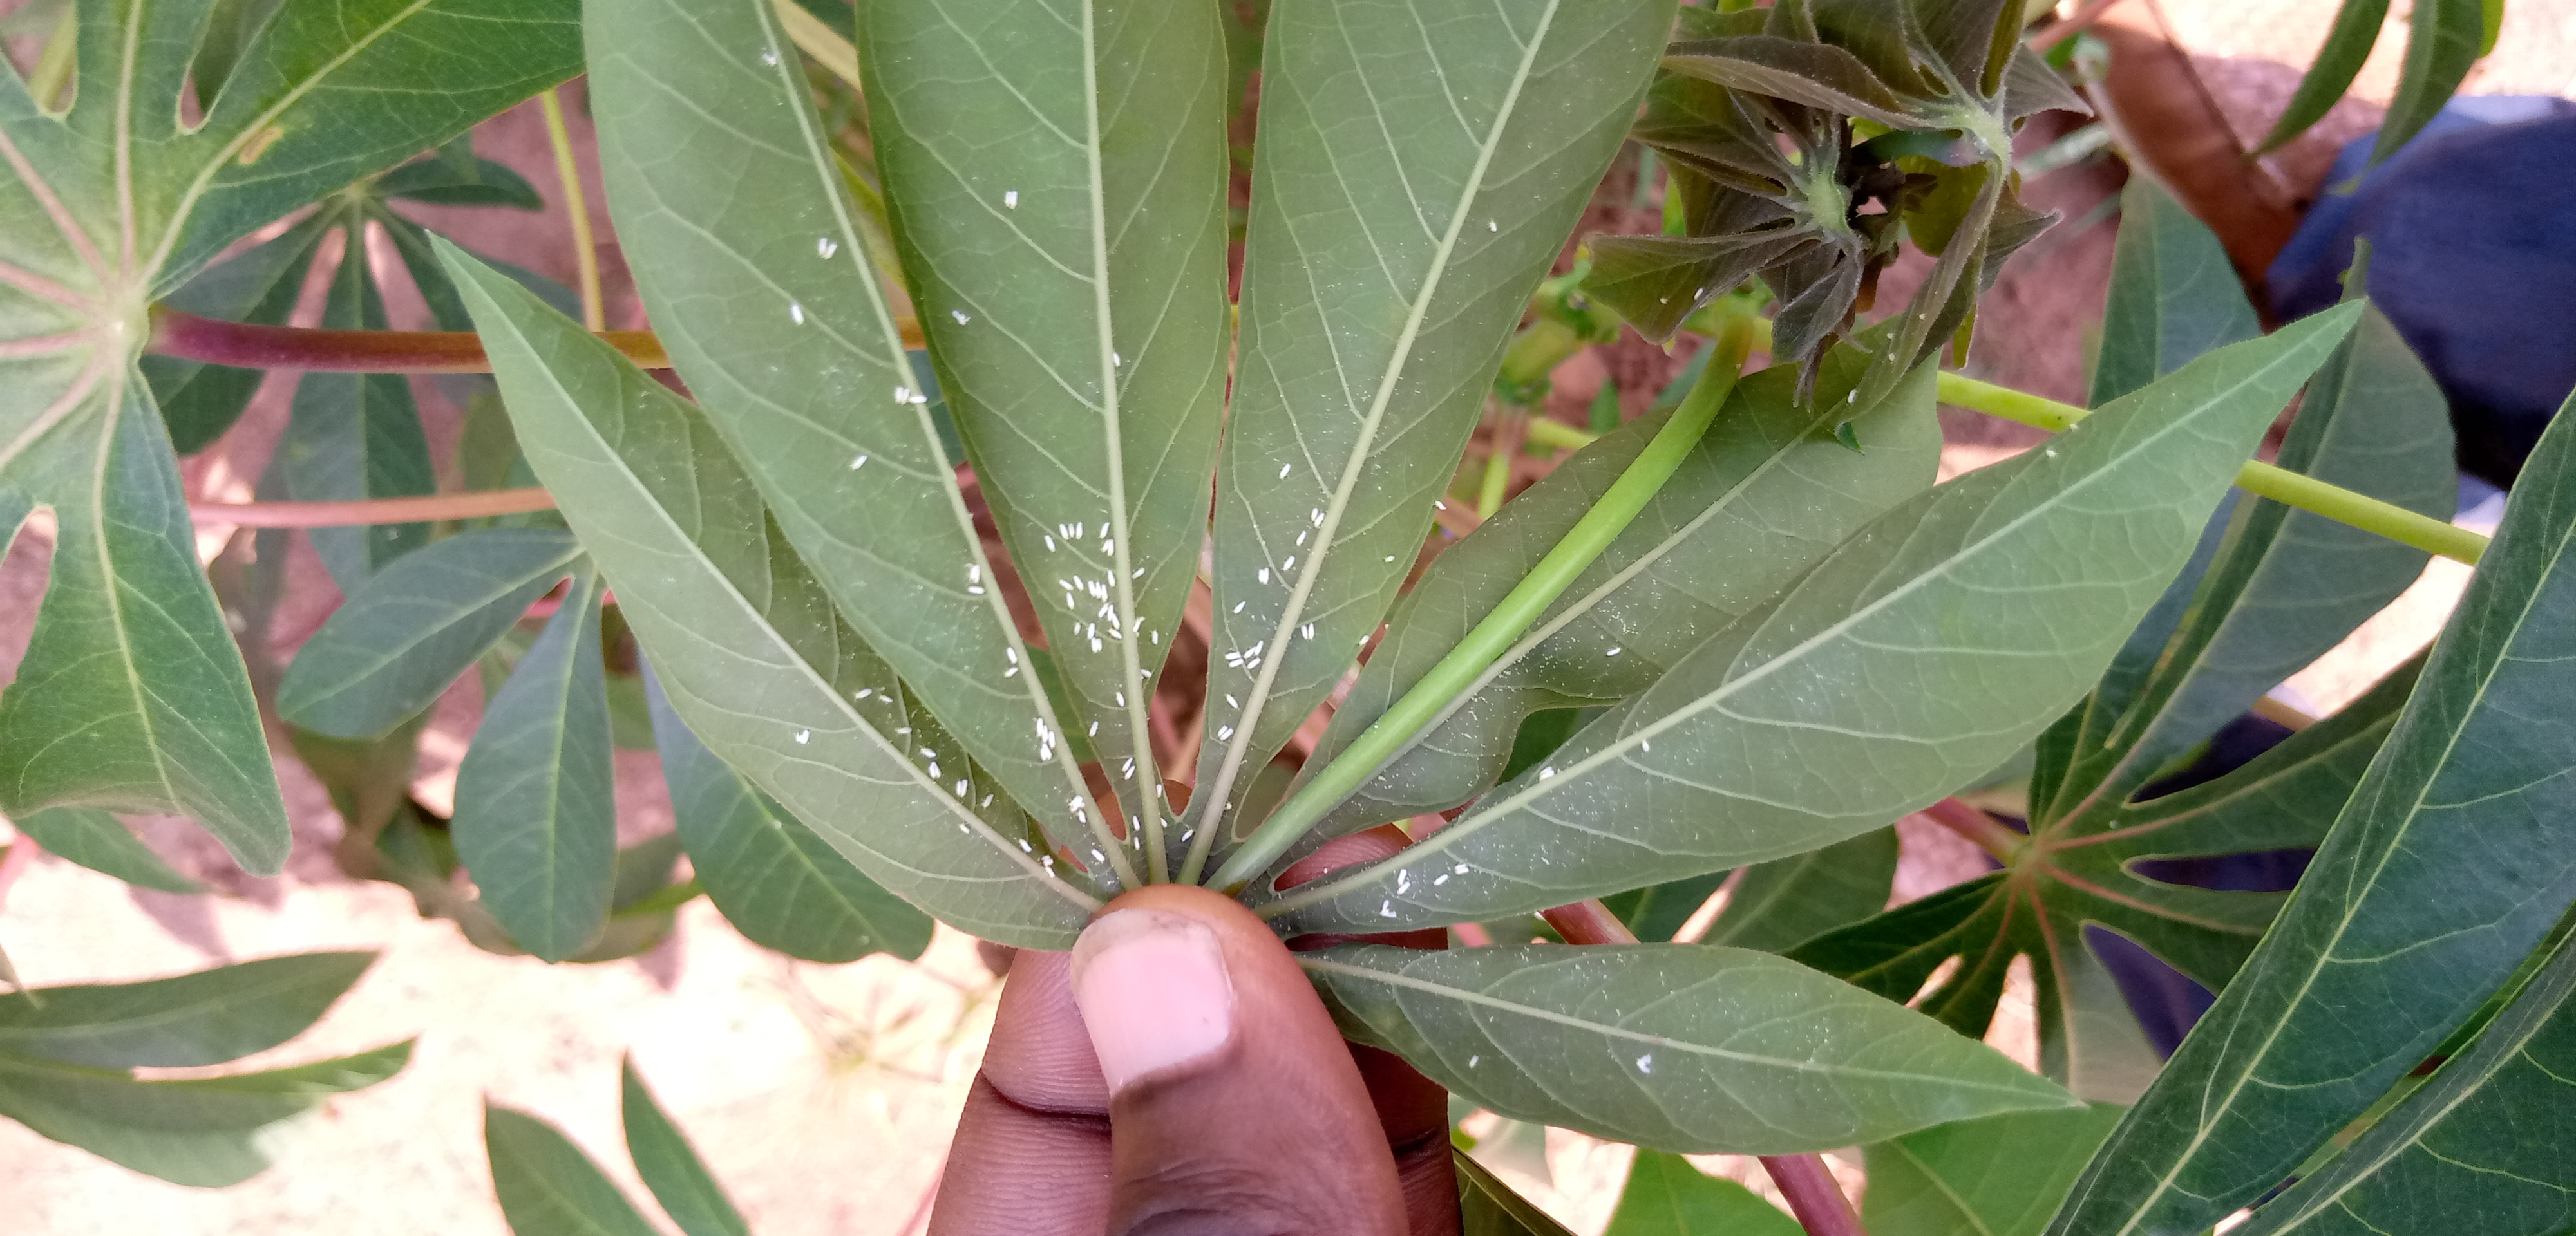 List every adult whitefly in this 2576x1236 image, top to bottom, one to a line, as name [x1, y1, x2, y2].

whitefly [759, 48, 782, 68]
whitefly [1010, 187, 1021, 214]
whitefly [1002, 187, 1010, 212]
whitefly [1483, 217, 1506, 238]
whitefly [815, 232, 829, 259]
whitefly [827, 238, 838, 261]
whitefly [1692, 285, 1707, 301]
whitefly [1655, 295, 1672, 308]
whitefly [787, 299, 808, 330]
whitefly [947, 304, 974, 332]
whitefly [1110, 350, 1126, 369]
whitefly [891, 384, 903, 408]
whitefly [903, 386, 912, 407]
whitefly [1846, 386, 1857, 405]
whitefly [909, 393, 931, 407]
whitefly [2066, 418, 2080, 436]
whitefly [2041, 444, 2061, 462]
whitefly [848, 453, 870, 472]
whitefly [1273, 459, 1294, 480]
whitefly [1430, 496, 1452, 514]
whitefly [1097, 518, 1113, 539]
whitefly [1056, 518, 1068, 544]
whitefly [1066, 519, 1075, 543]
whitefly [1074, 519, 1086, 542]
whitefly [1293, 528, 1311, 547]
whitefly [1042, 530, 1059, 557]
whitefly [1099, 538, 1119, 559]
whitefly [1381, 551, 1398, 566]
whitefly [1280, 555, 1298, 574]
whitefly [965, 559, 986, 583]
whitefly [1104, 565, 1119, 588]
whitefly [1256, 565, 1265, 586]
whitefly [1130, 566, 1148, 582]
whitefly [1264, 566, 1273, 586]
whitefly [1070, 573, 1086, 592]
whitefly [1056, 577, 1075, 594]
whitefly [1085, 577, 1096, 598]
whitefly [1094, 579, 1109, 603]
whitefly [965, 584, 988, 596]
whitefly [1065, 591, 1076, 612]
whitefly [1229, 598, 1250, 619]
whitefly [1106, 600, 1114, 621]
whitefly [1099, 602, 1108, 619]
whitefly [1109, 614, 1122, 630]
whitefly [1084, 619, 1097, 640]
whitefly [1069, 619, 1083, 637]
whitefly [1298, 621, 1309, 644]
whitefly [1307, 623, 1318, 641]
whitefly [1150, 626, 1162, 648]
whitefly [1106, 627, 1124, 641]
whitefly [1356, 631, 1372, 647]
whitefly [1089, 635, 1106, 657]
whitefly [1255, 637, 1268, 655]
whitefly [1004, 642, 1022, 663]
whitefly [1244, 644, 1254, 660]
whitefly [1602, 645, 1625, 659]
whitefly [1223, 650, 1242, 660]
whitefly [1247, 657, 1264, 669]
whitefly [1227, 658, 1242, 669]
whitefly [1001, 664, 1022, 682]
whitefly [1140, 667, 1155, 680]
whitefly [850, 686, 875, 700]
whitefly [878, 689, 896, 707]
whitefly [1113, 689, 1131, 710]
whitefly [1223, 692, 1242, 712]
whitefly [1034, 715, 1044, 739]
whitefly [1084, 716, 1103, 738]
whitefly [891, 721, 916, 737]
whitefly [1215, 721, 1227, 738]
whitefly [1220, 724, 1235, 745]
whitefly [1042, 726, 1049, 740]
whitefly [790, 727, 821, 747]
whitefly [1048, 730, 1061, 749]
whitefly [1638, 738, 1651, 756]
whitefly [1038, 743, 1054, 763]
whitefly [915, 744, 940, 759]
whitefly [1122, 755, 1135, 773]
whitefly [926, 759, 945, 782]
whitefly [1533, 764, 1559, 784]
whitefly [1124, 765, 1139, 780]
whitefly [951, 776, 973, 798]
whitefly [1154, 780, 1167, 800]
whitefly [976, 789, 1001, 811]
whitefly [1068, 791, 1084, 813]
whitefly [1222, 802, 1235, 814]
whitefly [1076, 809, 1087, 827]
whitefly [1130, 814, 1141, 830]
whitefly [1159, 815, 1172, 830]
whitefly [956, 821, 974, 837]
whitefly [1178, 827, 1196, 844]
whitefly [1132, 833, 1144, 856]
whitefly [1014, 835, 1034, 854]
whitefly [1086, 845, 1113, 866]
whitefly [1040, 854, 1054, 865]
whitefly [1452, 861, 1474, 879]
whitefly [1044, 864, 1058, 880]
whitefly [1393, 866, 1408, 886]
whitefly [1430, 871, 1448, 888]
whitefly [1396, 881, 1414, 898]
whitefly [1376, 898, 1400, 920]
whitefly [1632, 1051, 1656, 1076]
whitefly [1464, 1051, 1483, 1071]